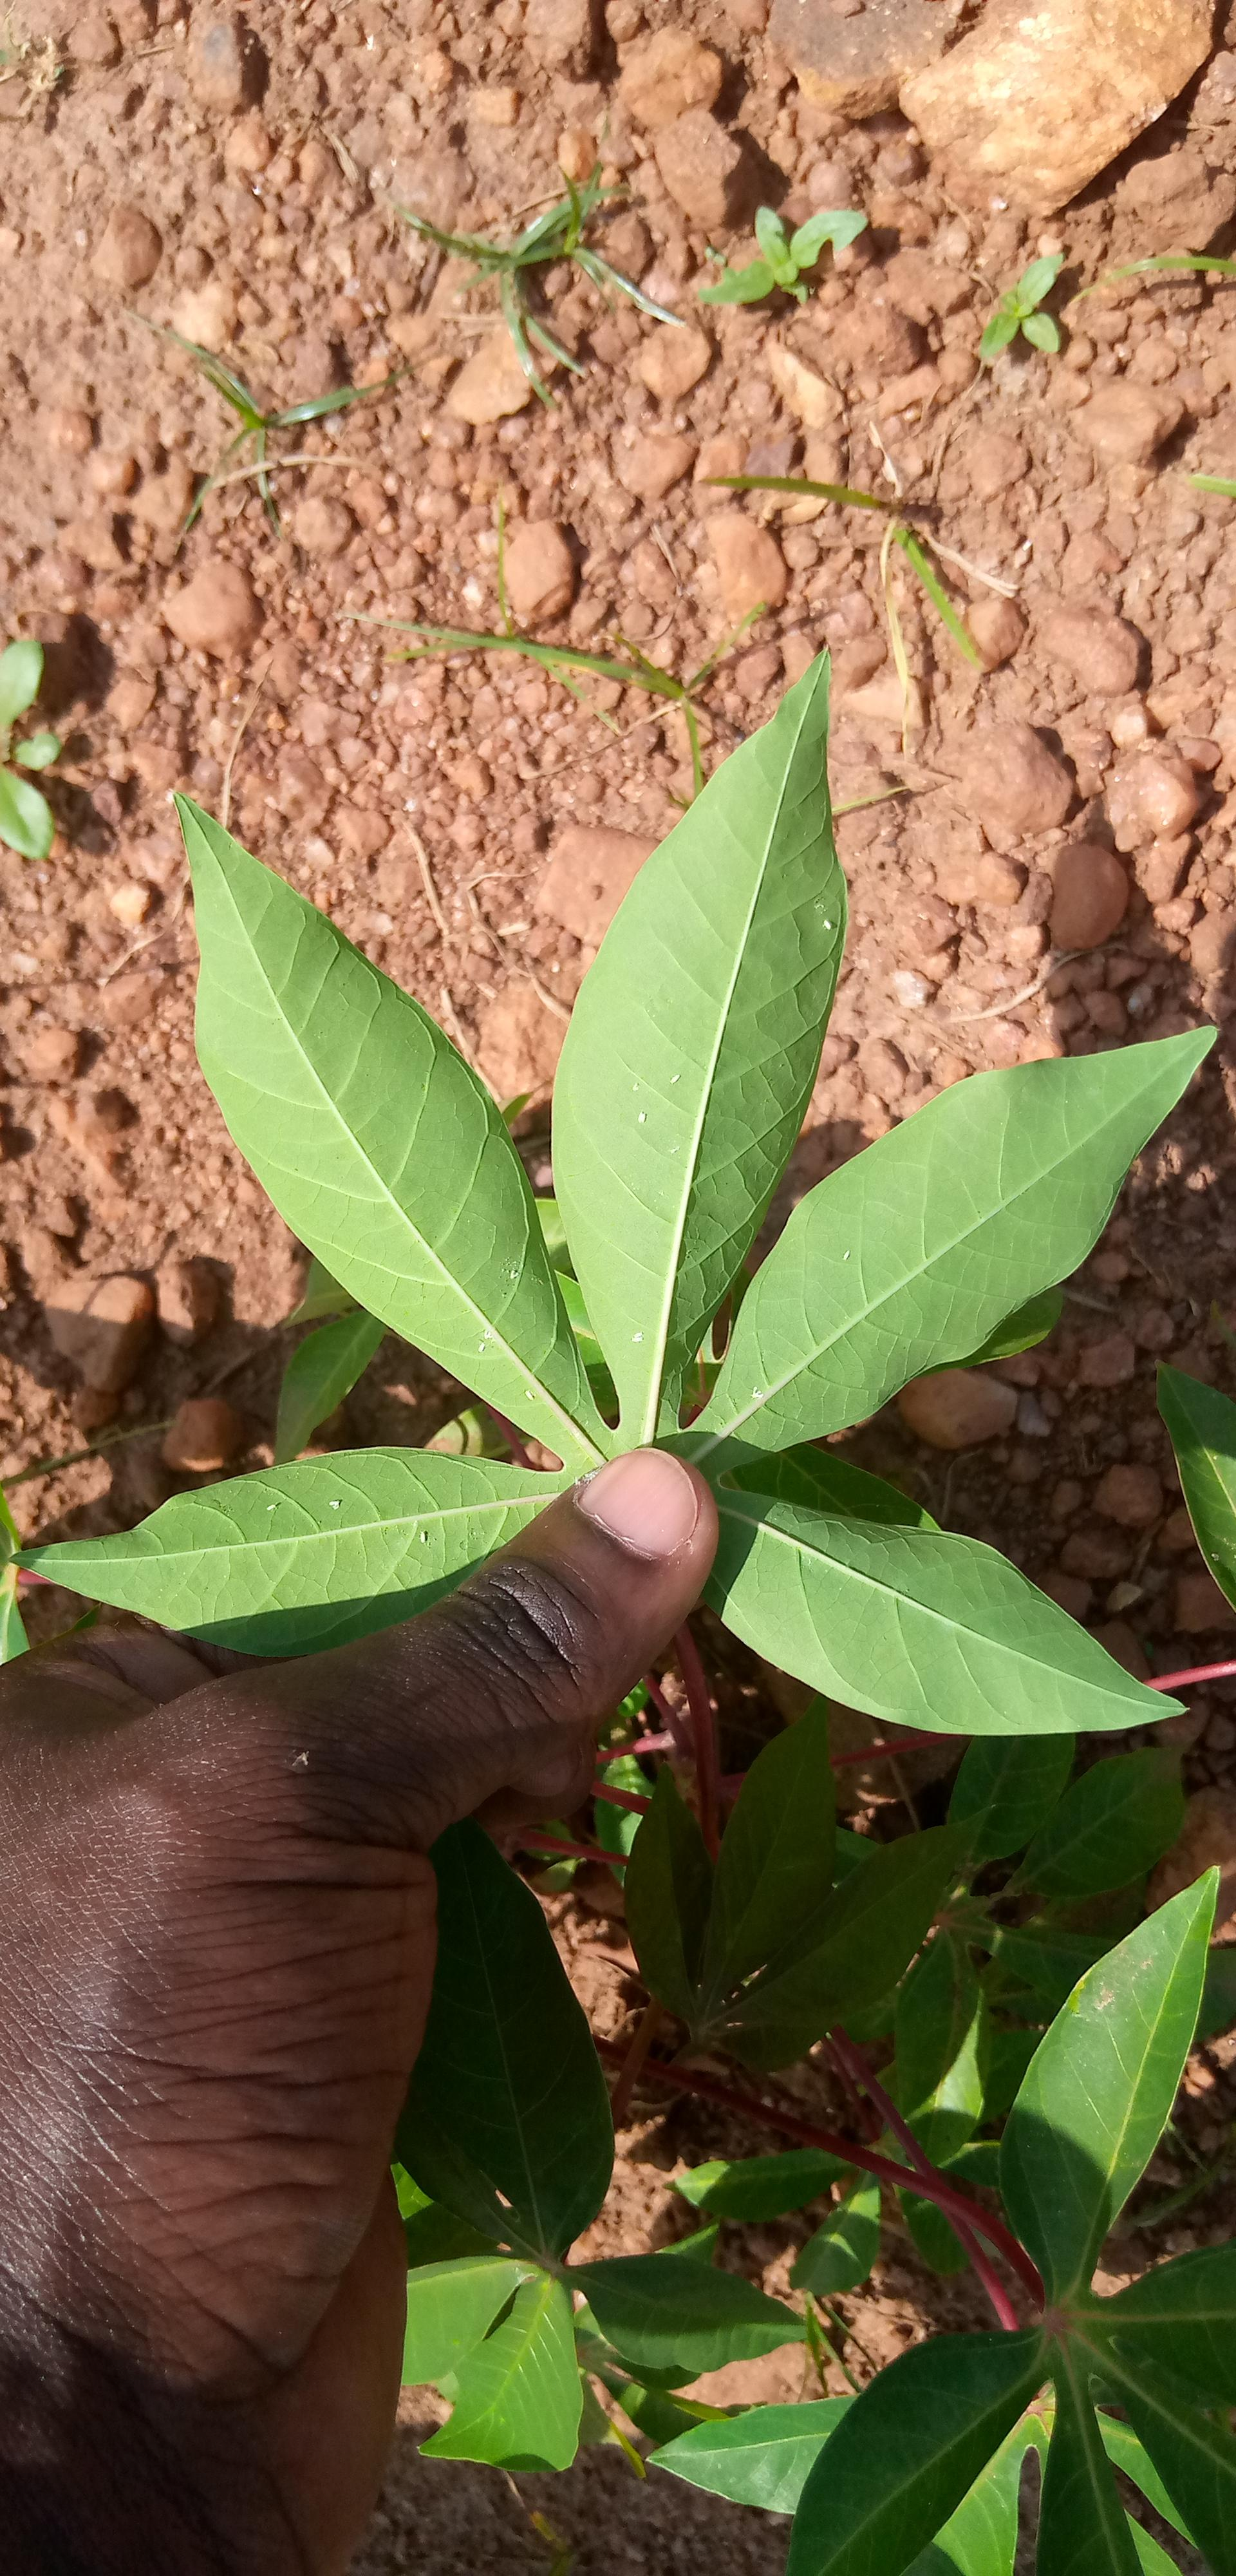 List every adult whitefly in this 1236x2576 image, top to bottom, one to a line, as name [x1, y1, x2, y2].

whitefly [821, 918, 832, 931]
whitefly [669, 1073, 682, 1086]
whitefly [631, 1082, 640, 1094]
whitefly [637, 1112, 647, 1125]
whitefly [841, 1249, 852, 1261]
whitefly [509, 1269, 520, 1280]
whitefly [482, 1327, 494, 1340]
whitefly [633, 1331, 644, 1337]
whitefly [630, 1336, 643, 1343]
whitefly [476, 1341, 485, 1354]
whitefly [750, 1385, 764, 1399]
whitefly [523, 1389, 534, 1401]
whitefly [328, 1499, 341, 1511]
whitefly [265, 1504, 277, 1512]
whitefly [420, 1529, 427, 1544]